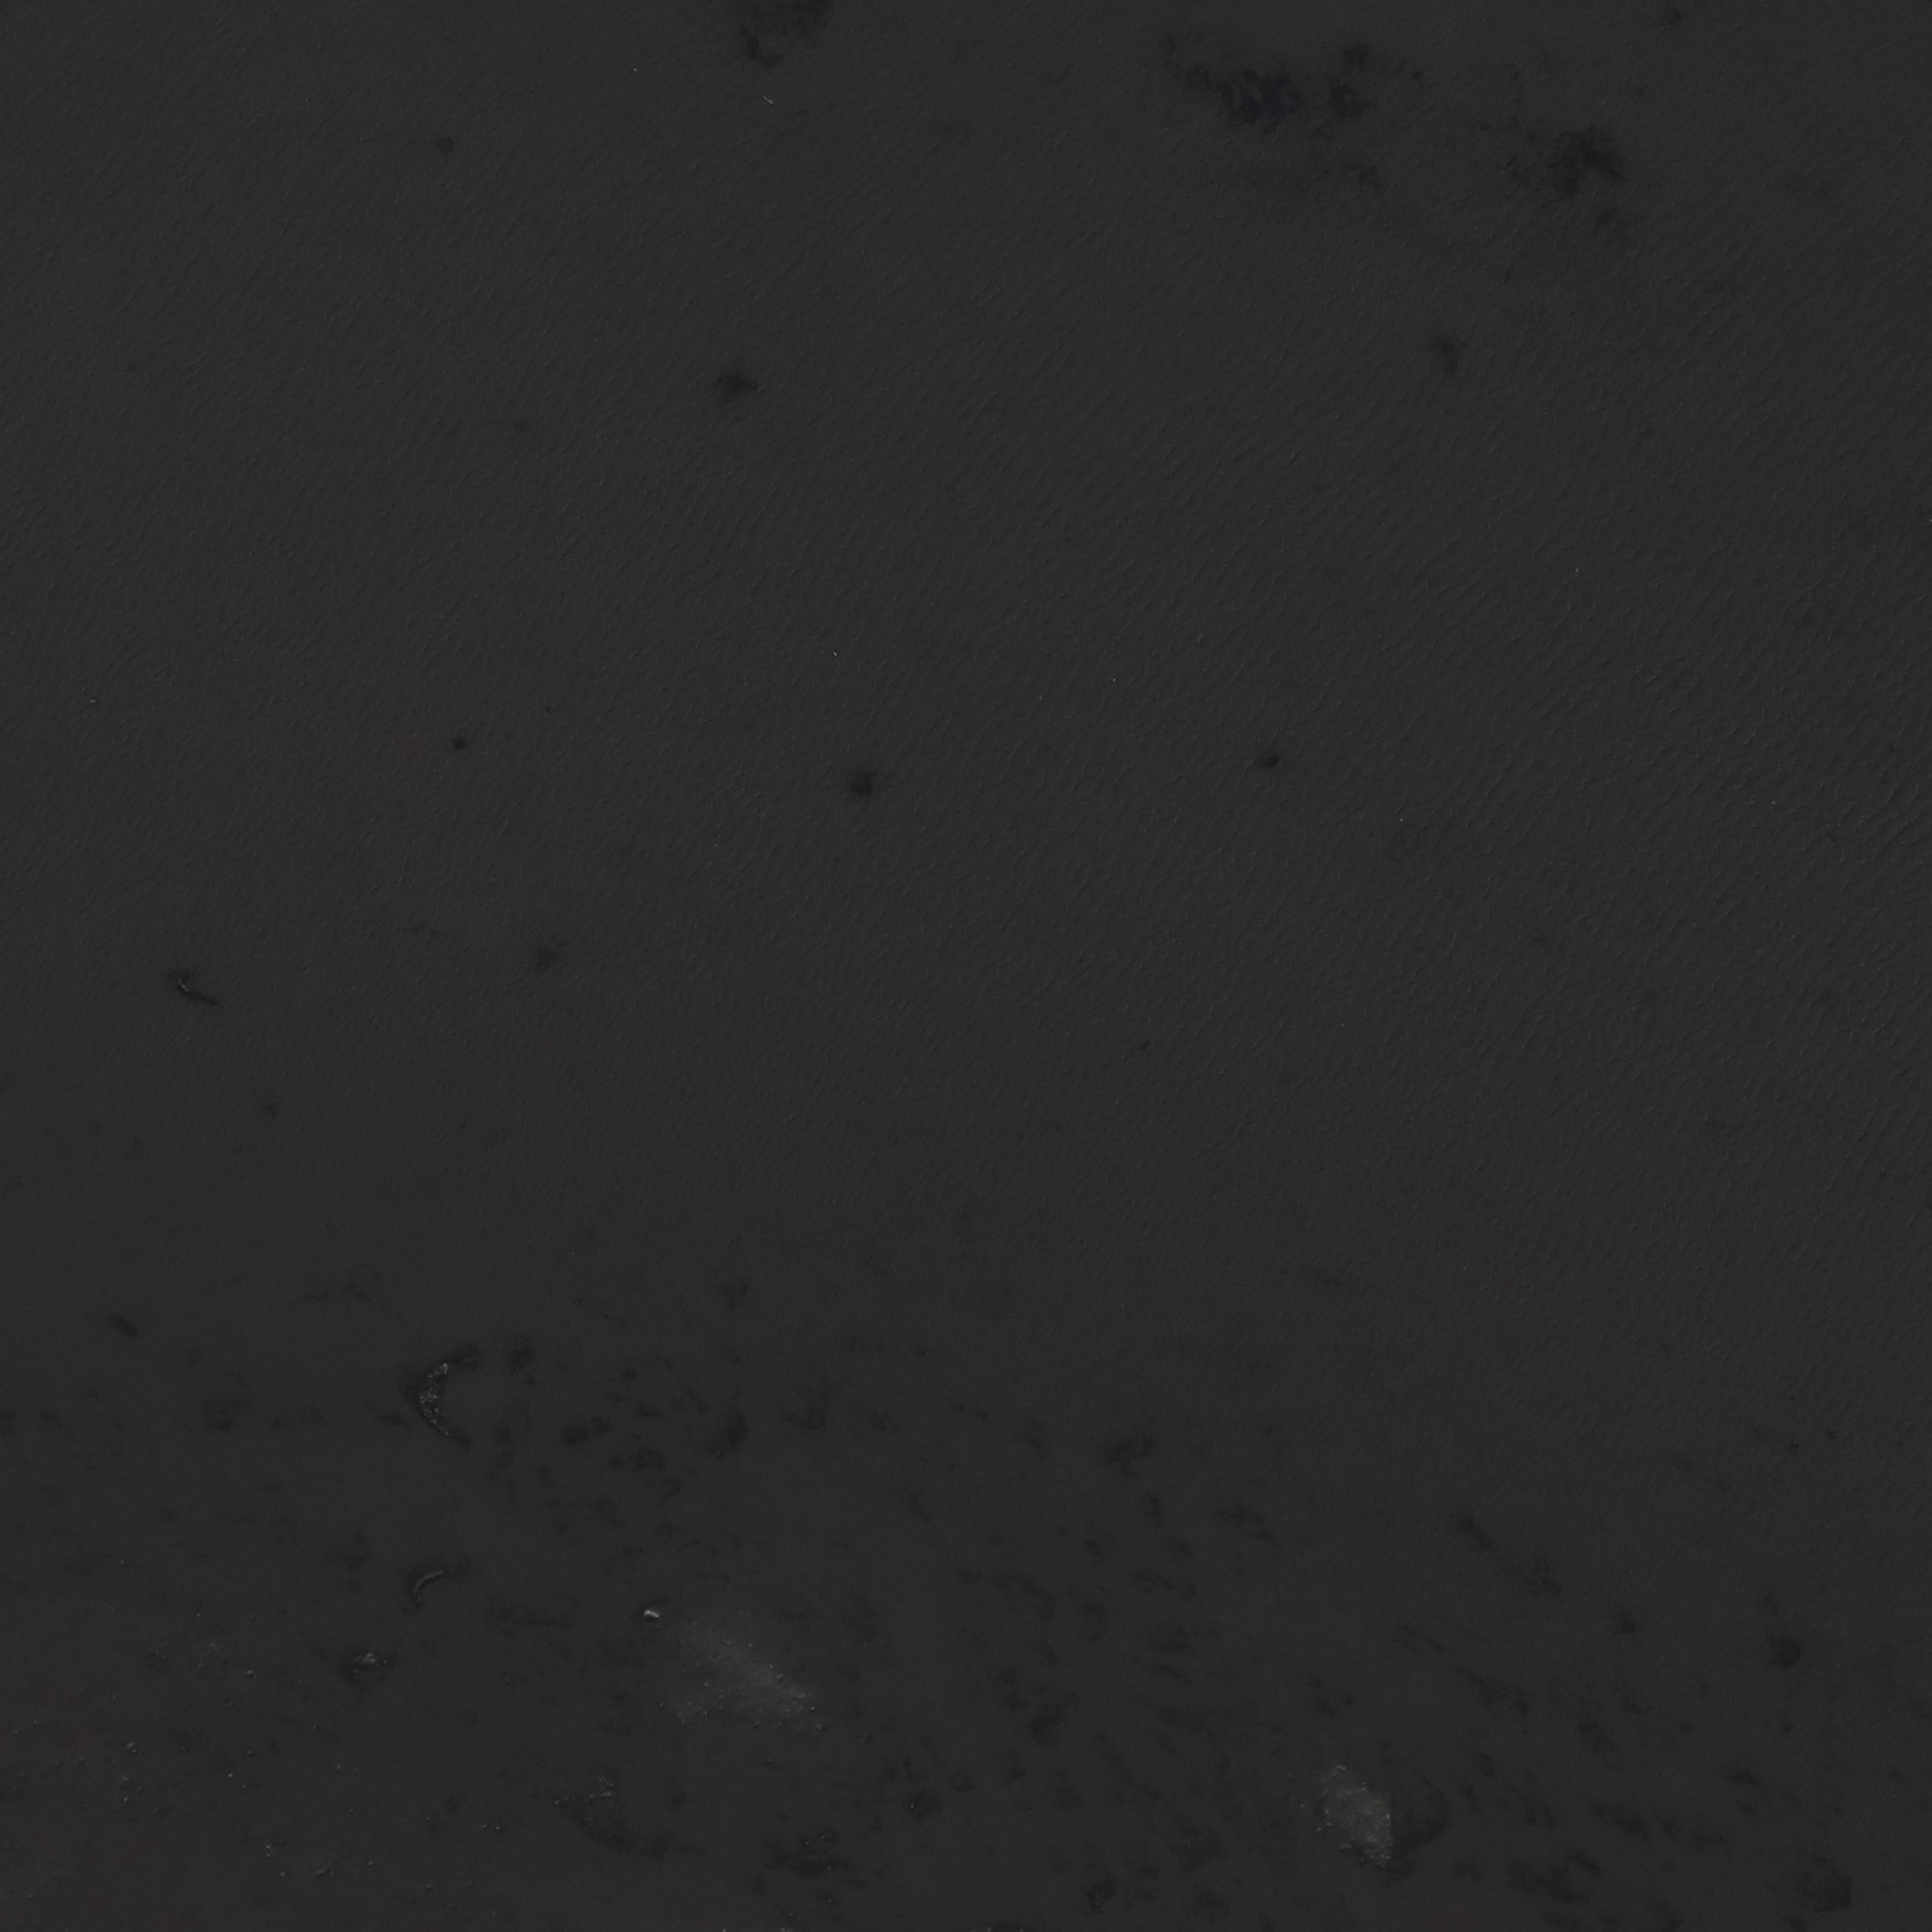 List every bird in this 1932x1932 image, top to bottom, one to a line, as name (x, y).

None